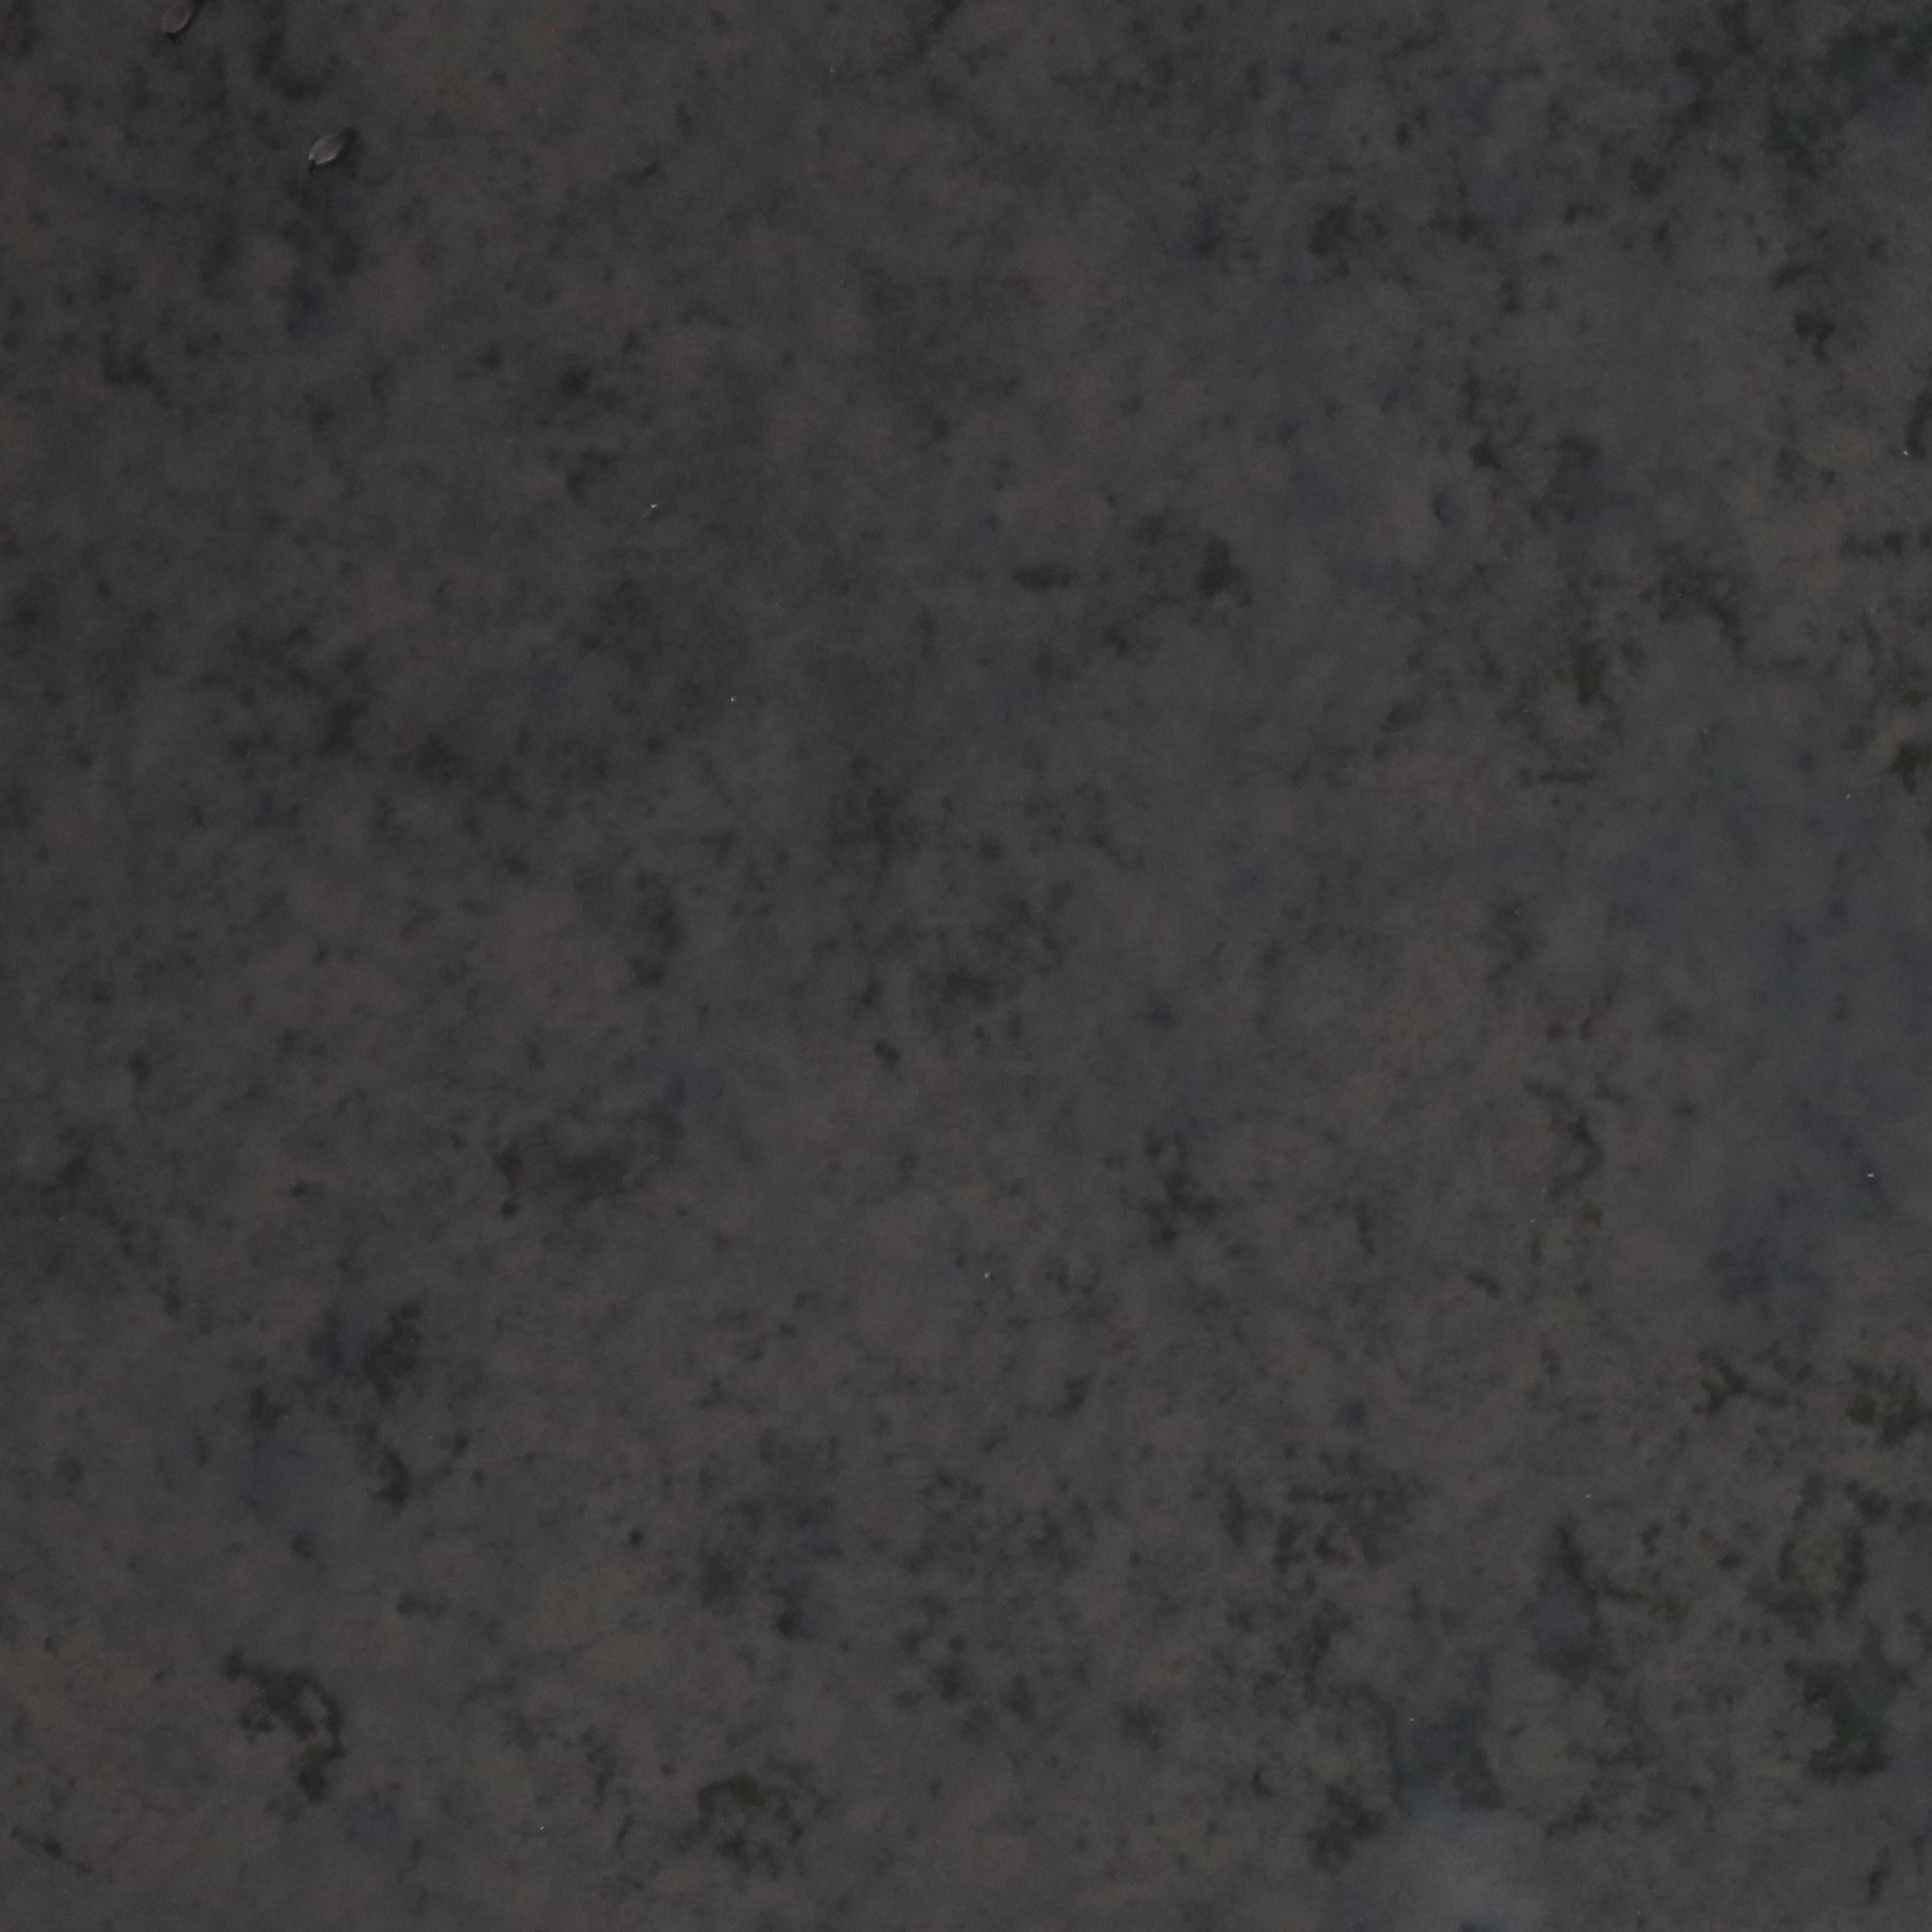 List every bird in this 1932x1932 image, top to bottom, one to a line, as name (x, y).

Canada goose (180, 18)
Canada goose (324, 149)